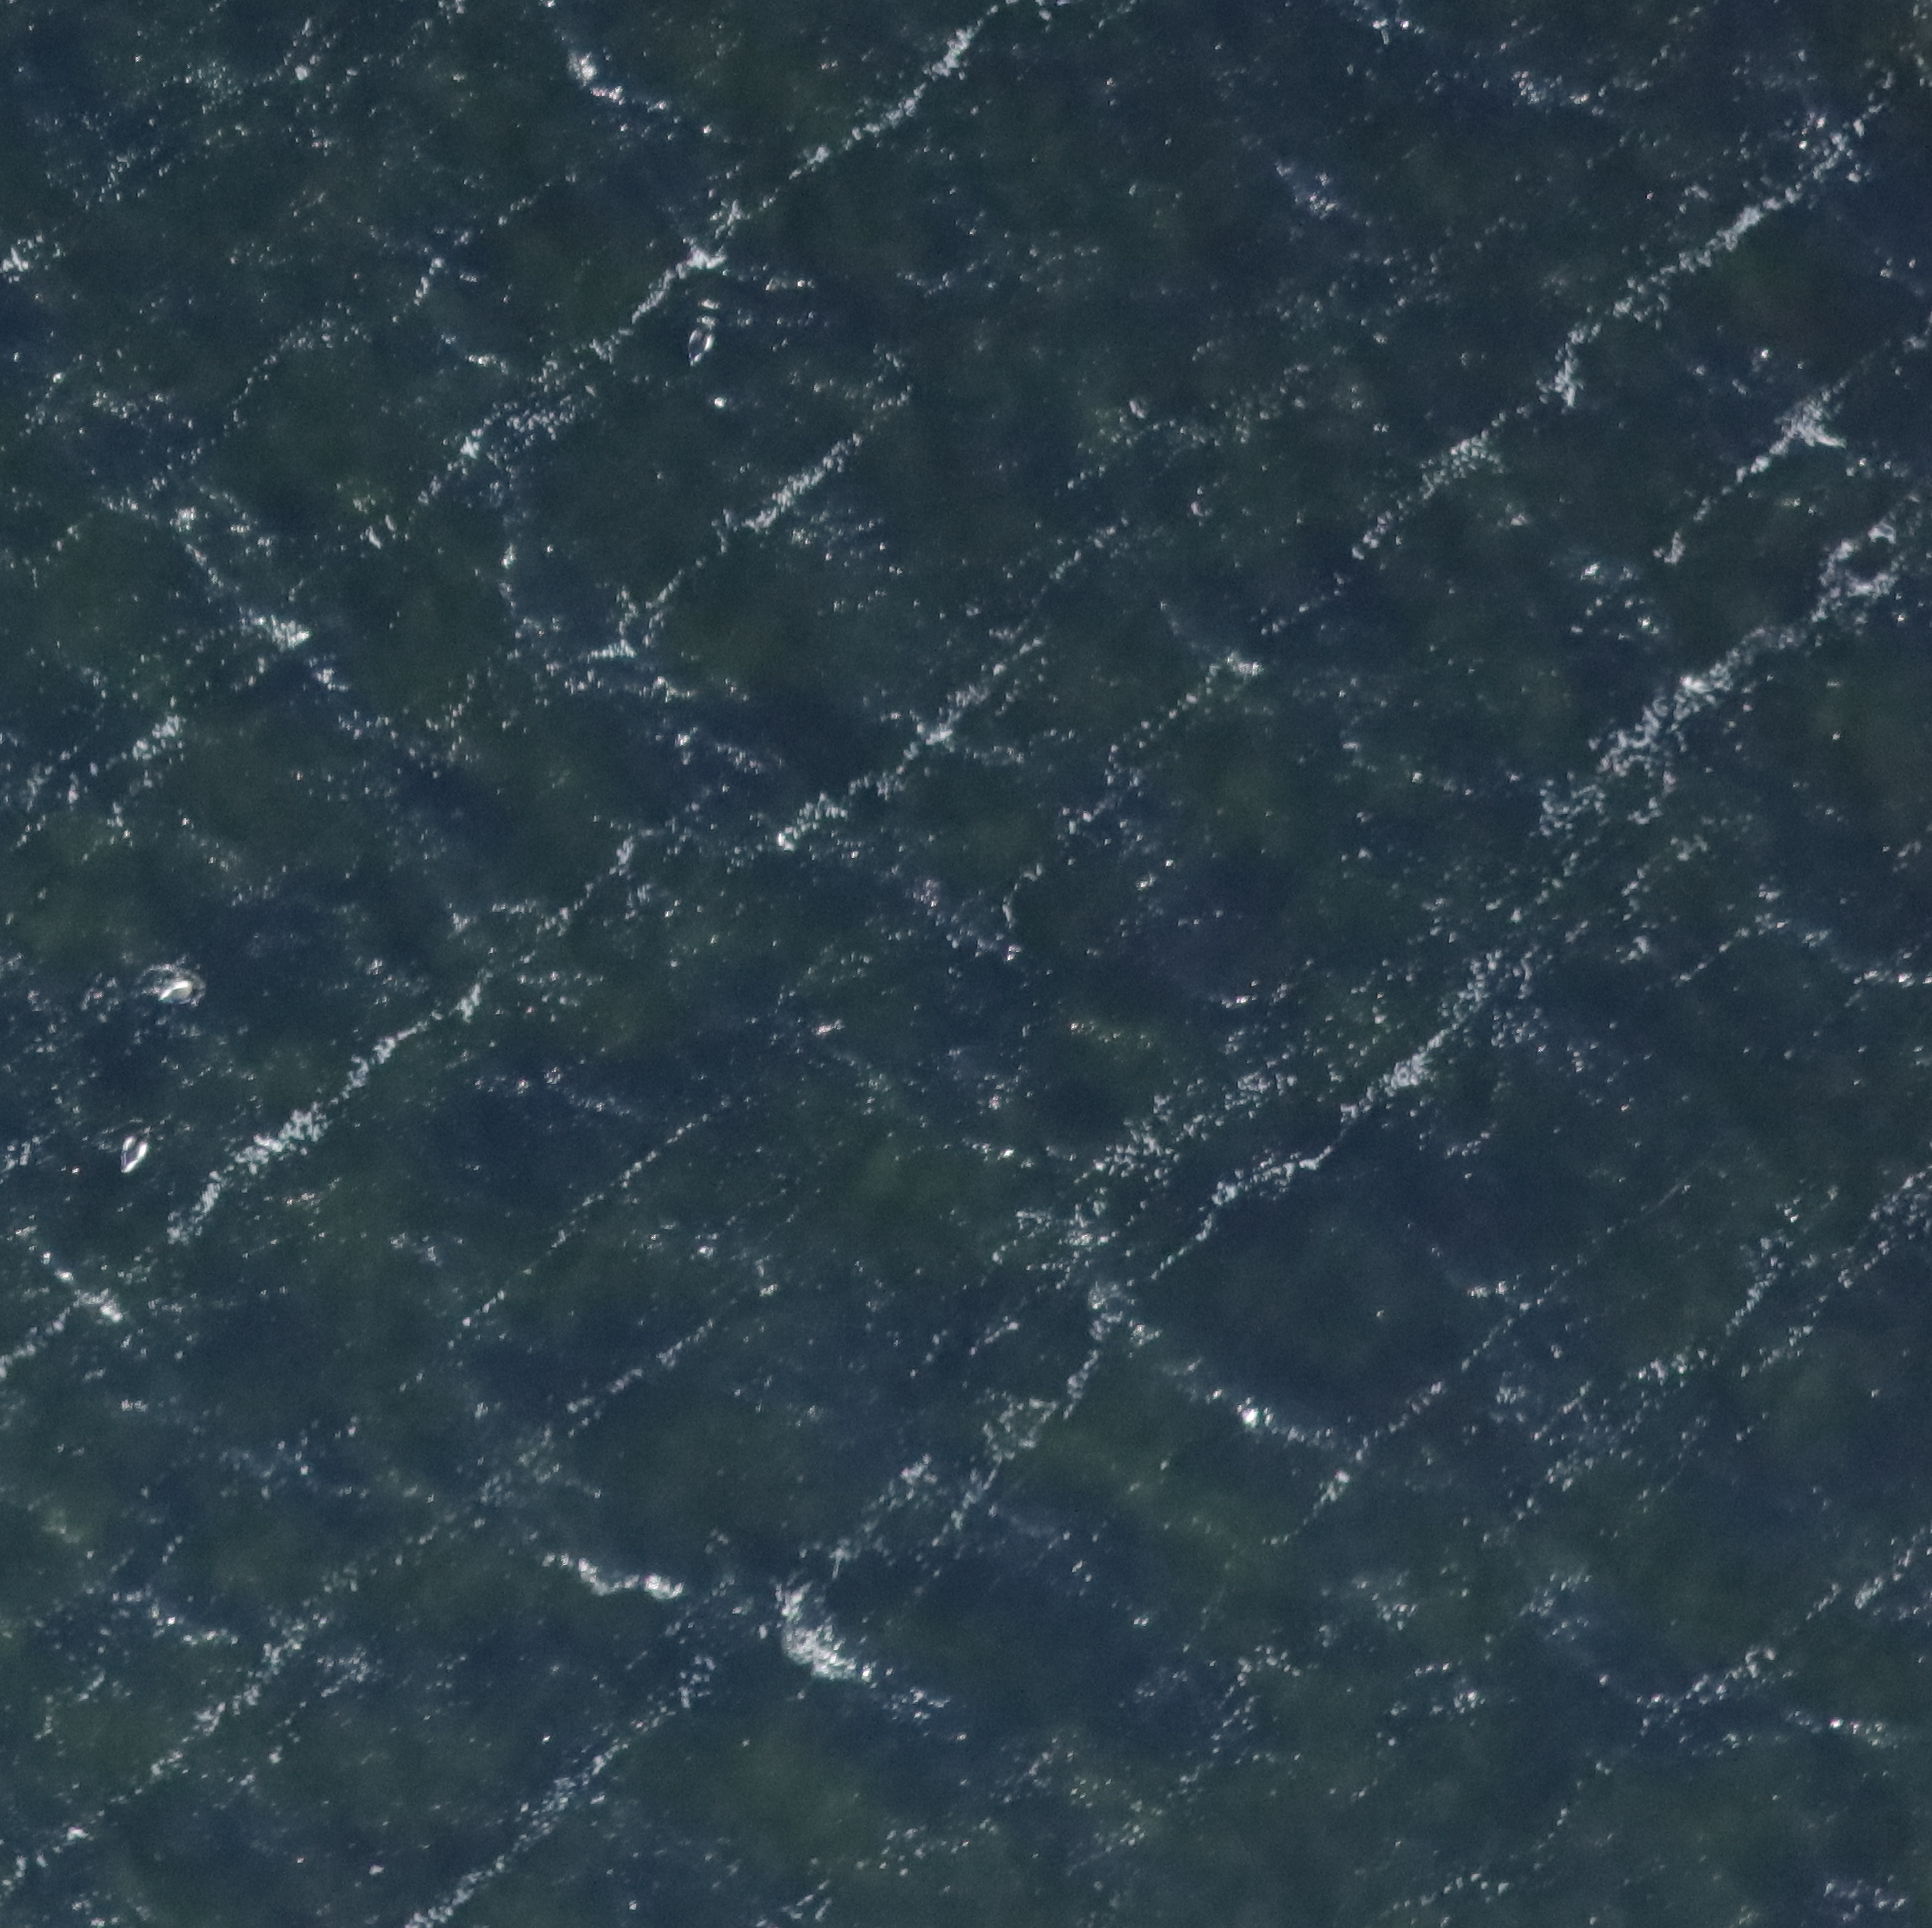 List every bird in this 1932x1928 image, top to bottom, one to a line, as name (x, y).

brant (177, 993)
brant (132, 1150)